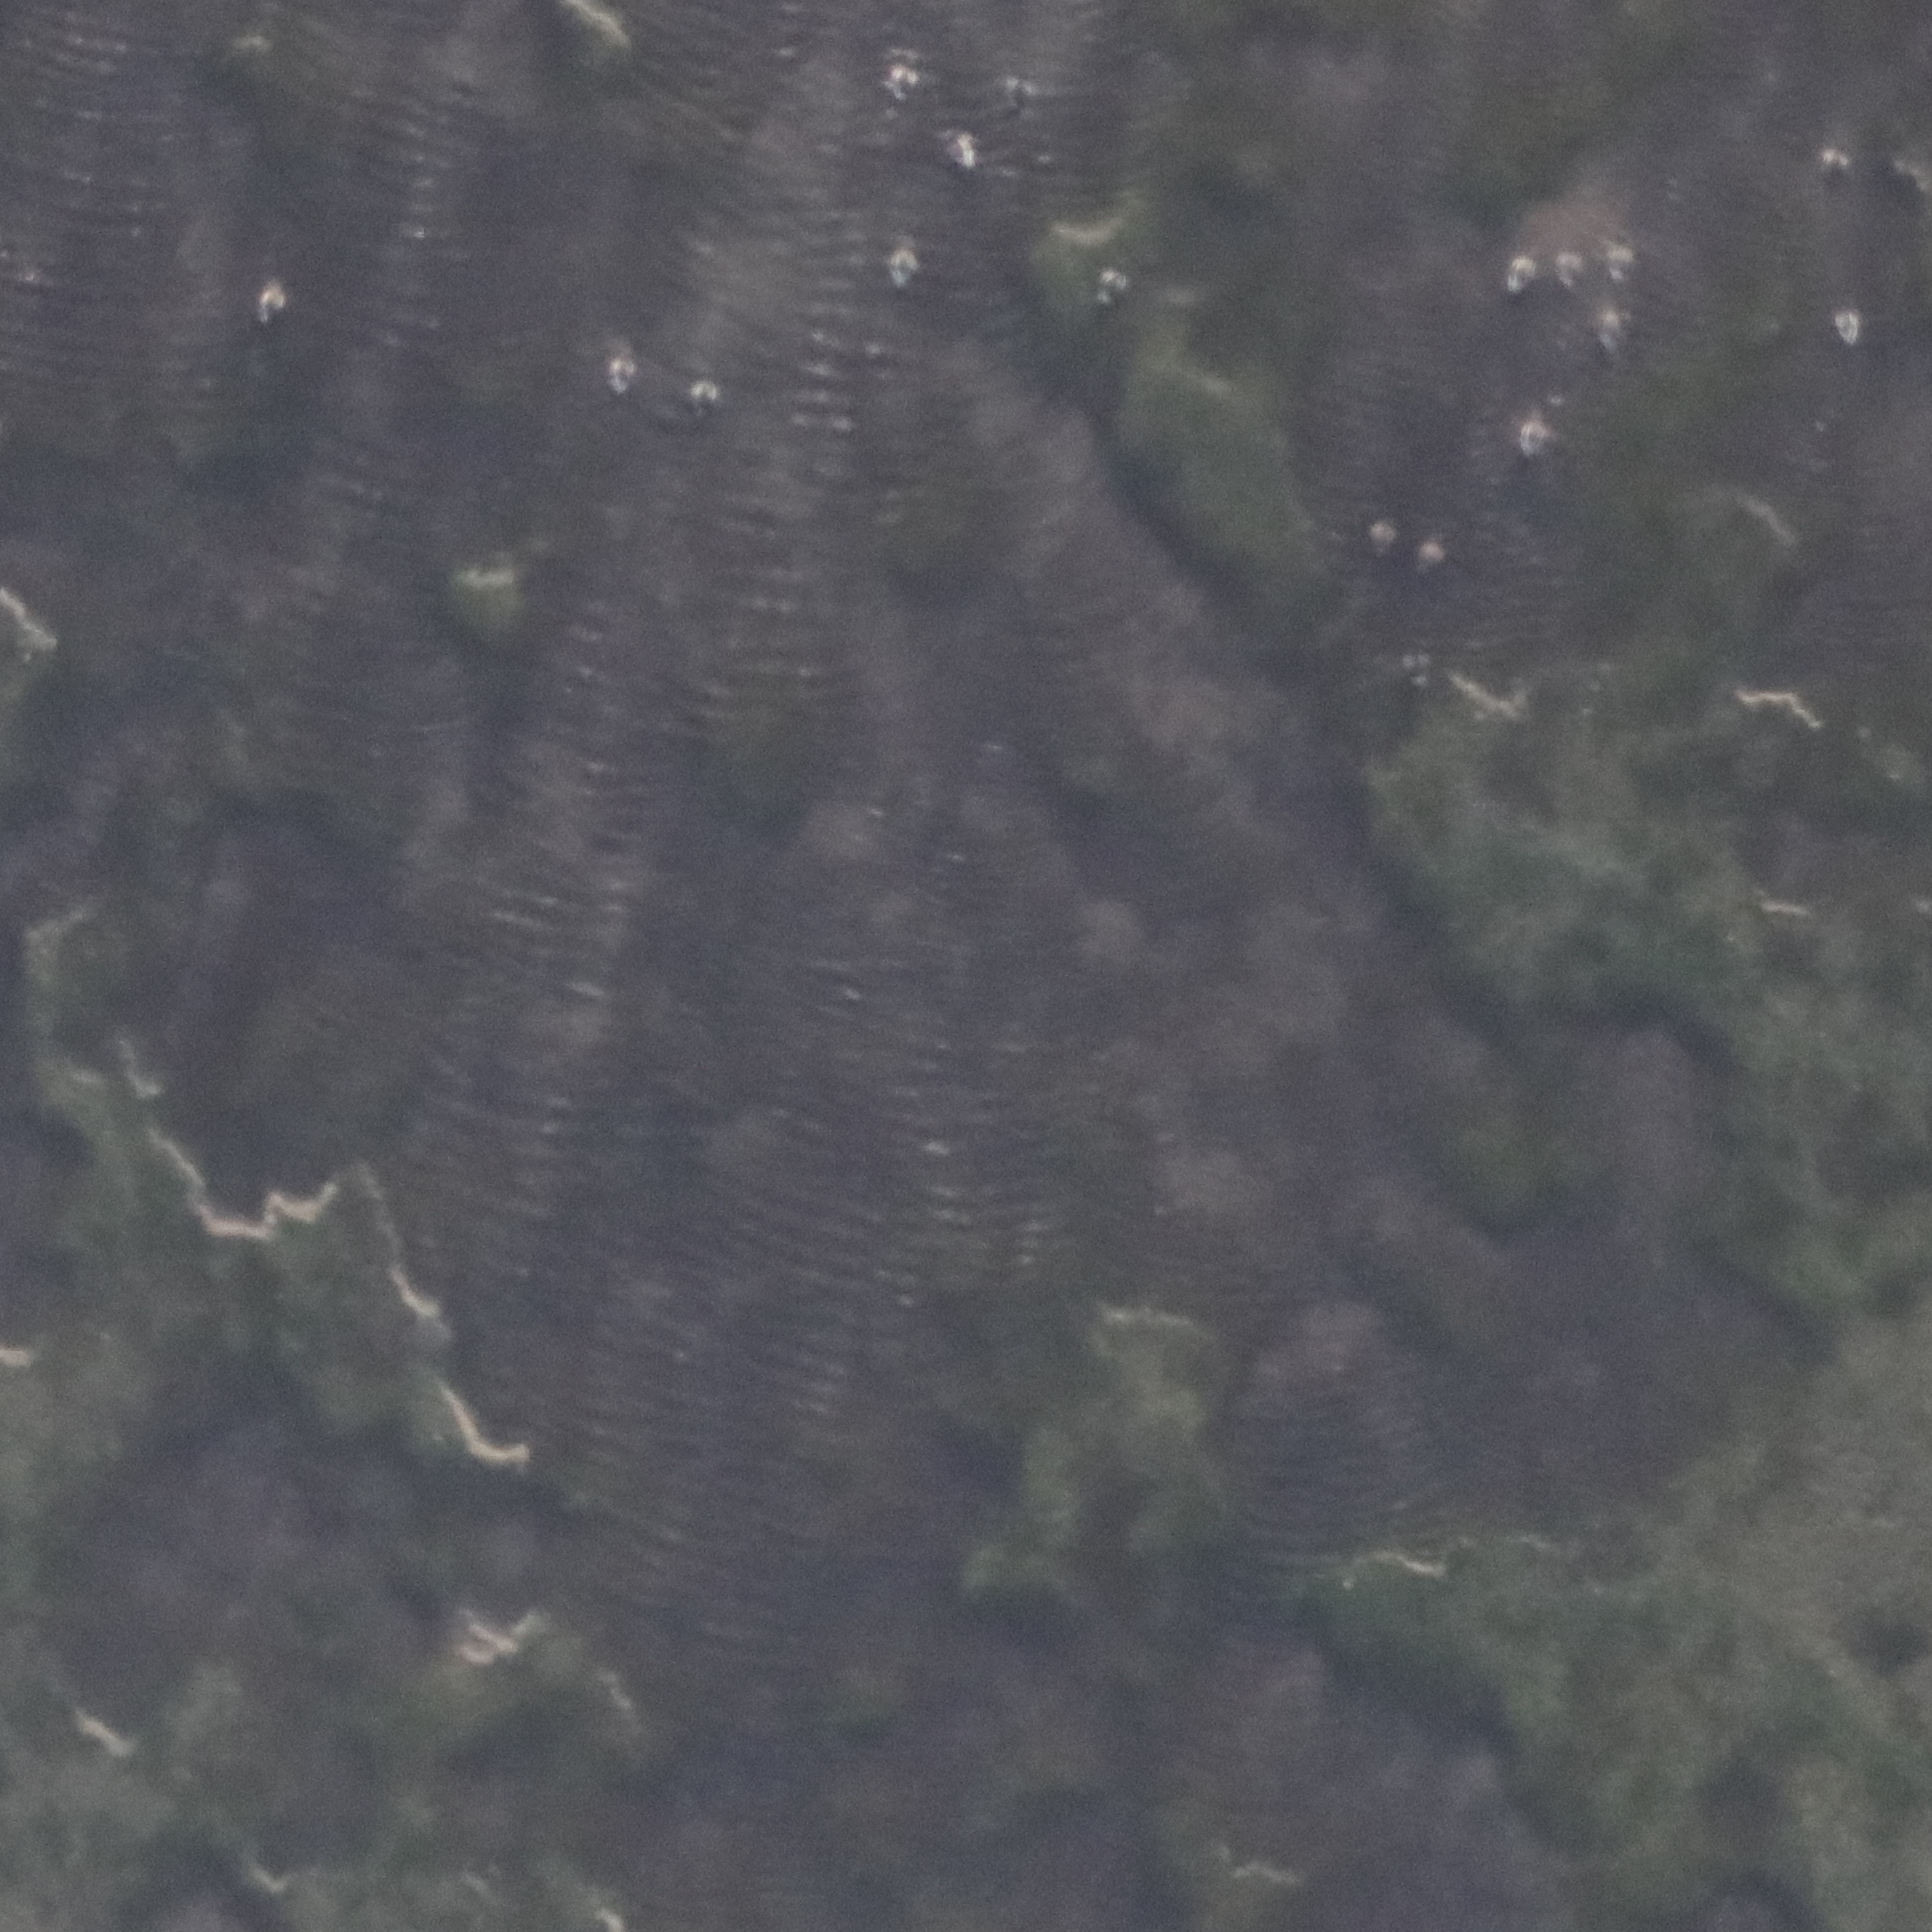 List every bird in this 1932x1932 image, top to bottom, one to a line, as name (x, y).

brant (906, 76)
brant (1018, 94)
brant (964, 149)
brant (1827, 162)
brant (1620, 258)
brant (909, 262)
brant (1515, 266)
brant (1566, 266)
brant (1119, 284)
brant (274, 305)
brant (1606, 326)
brant (1851, 333)
brant (622, 372)
brant (709, 402)
brant (1535, 439)
brant (1386, 530)
brant (1435, 554)
brant (1419, 669)